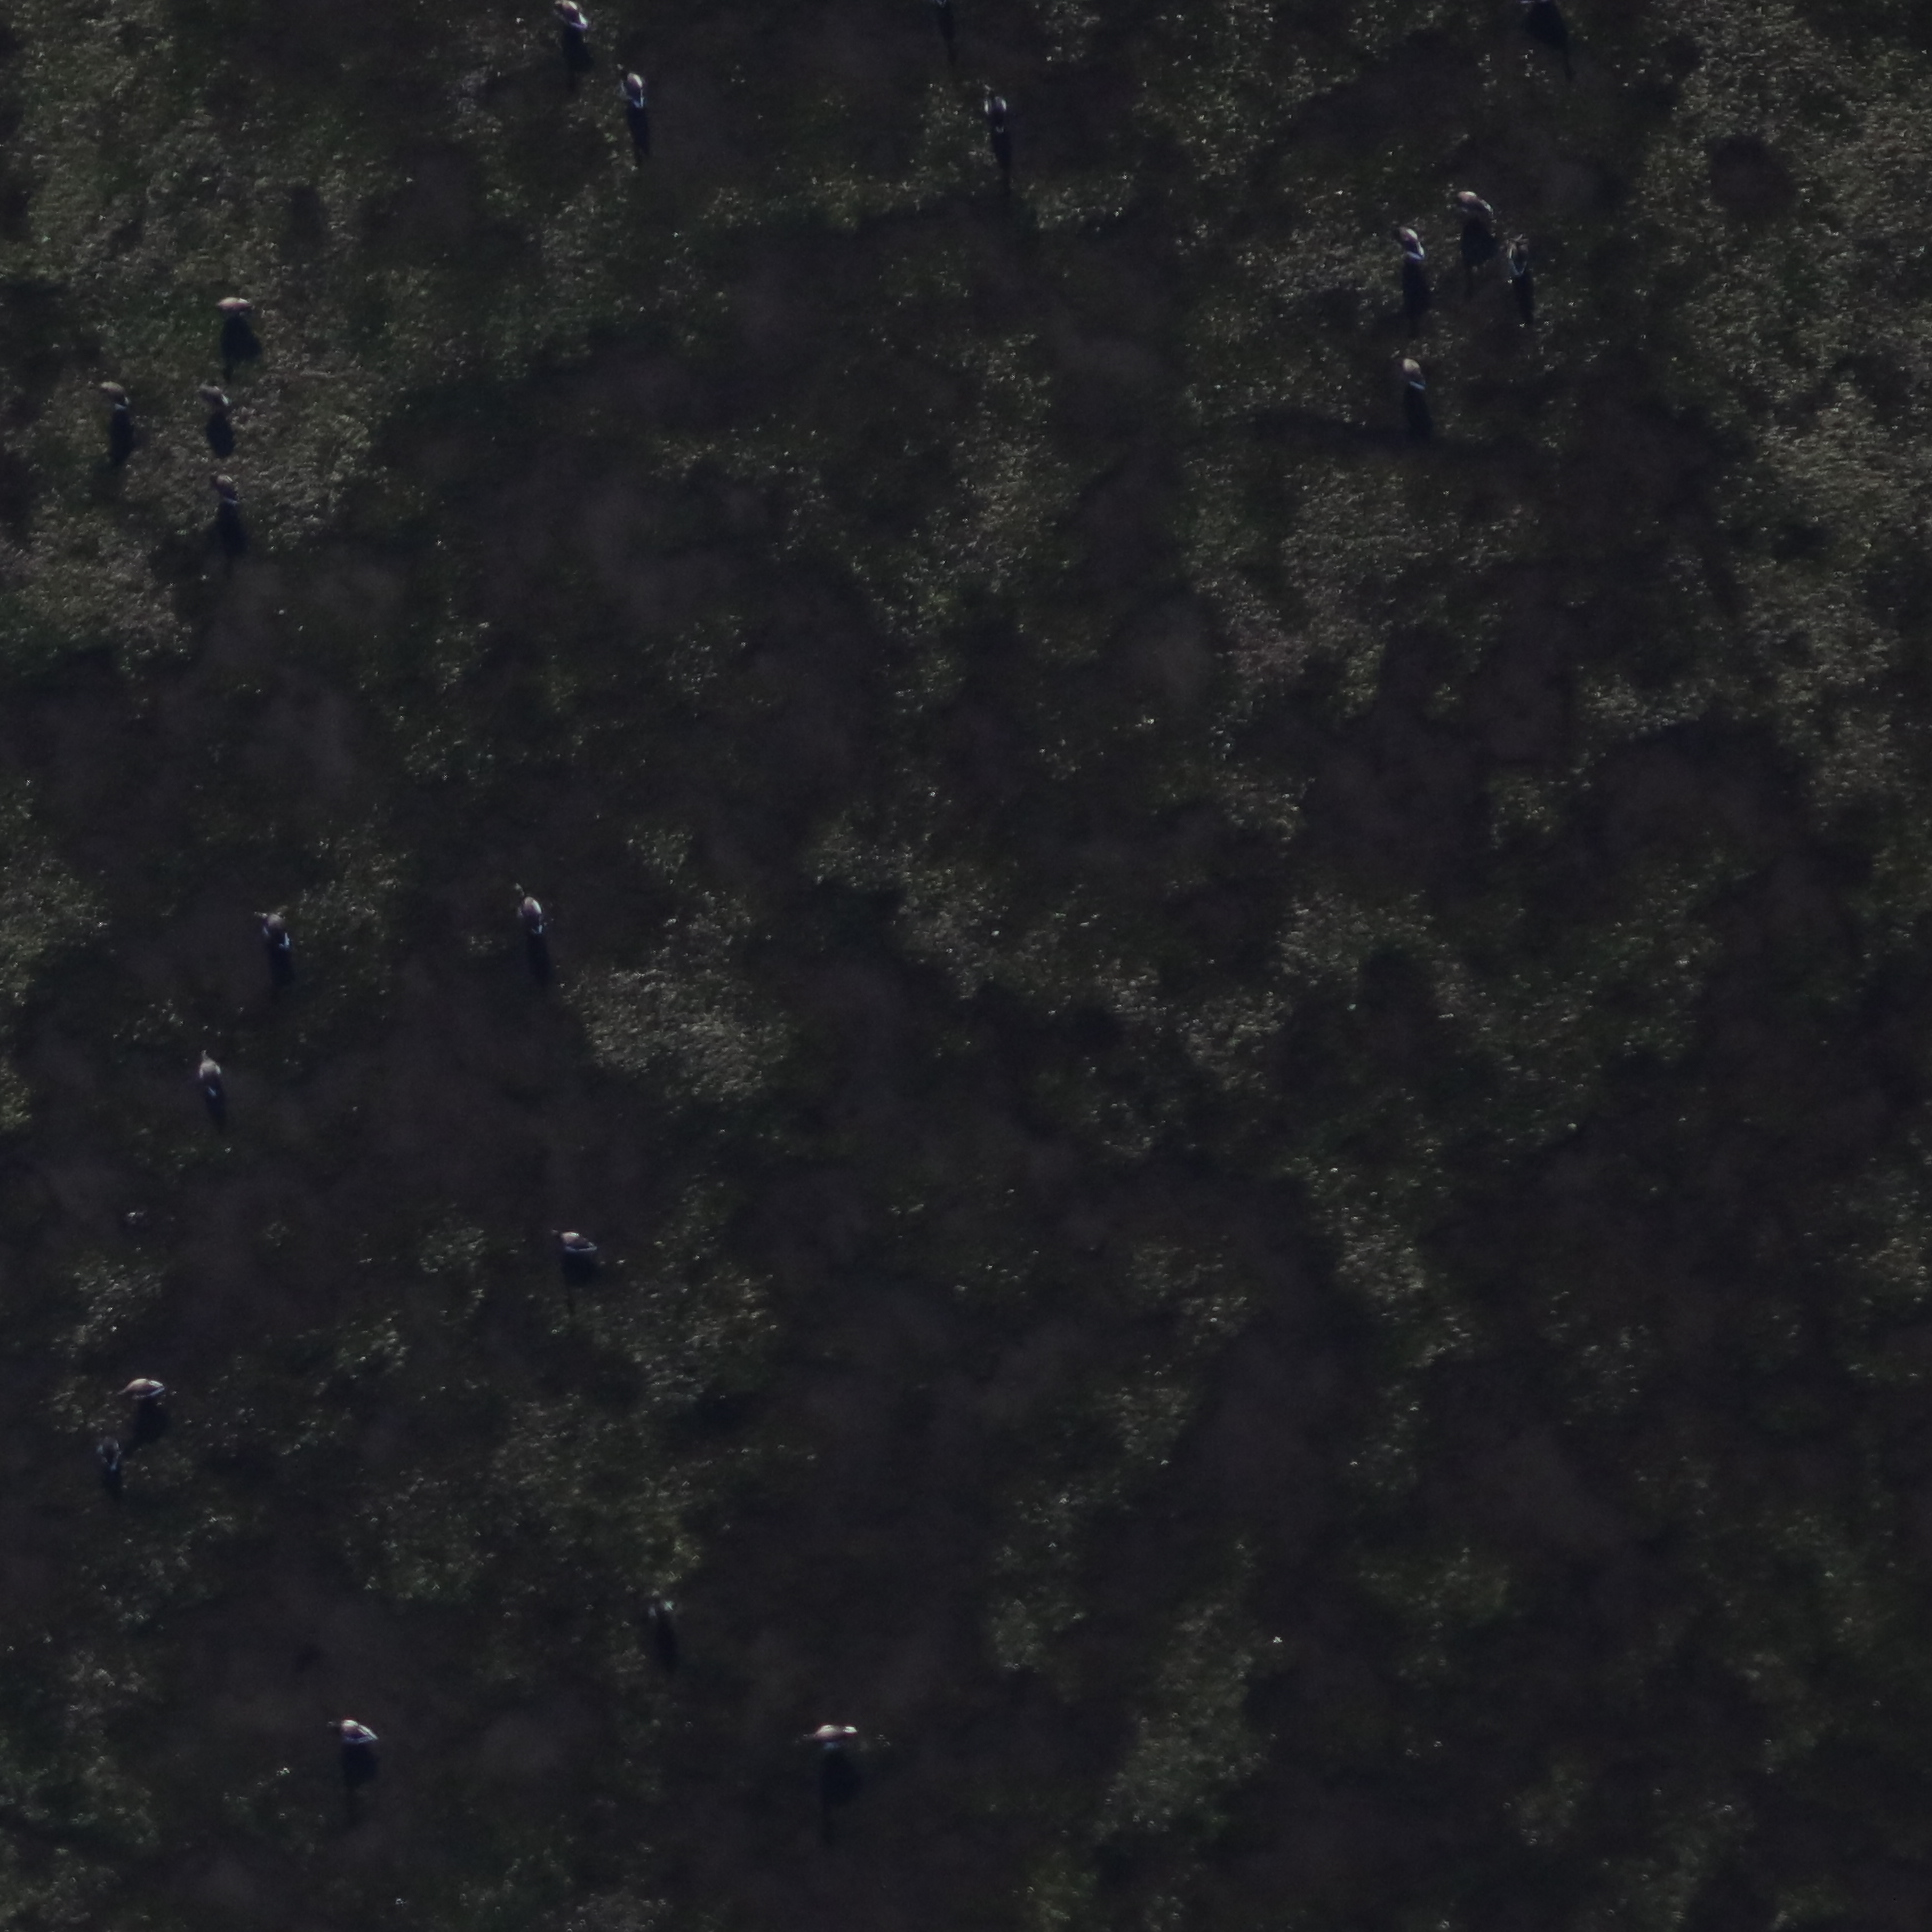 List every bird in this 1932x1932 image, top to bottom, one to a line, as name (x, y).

brant (579, 12)
brant (630, 91)
brant (999, 108)
brant (1473, 201)
brant (1409, 243)
brant (1520, 259)
brant (235, 307)
brant (1412, 370)
brant (120, 390)
brant (213, 397)
brant (226, 492)
brant (527, 915)
brant (280, 926)
brant (212, 1072)
brant (572, 1241)
brant (141, 1389)
brant (111, 1454)
brant (662, 1602)
brant (356, 1726)
brant (832, 1729)